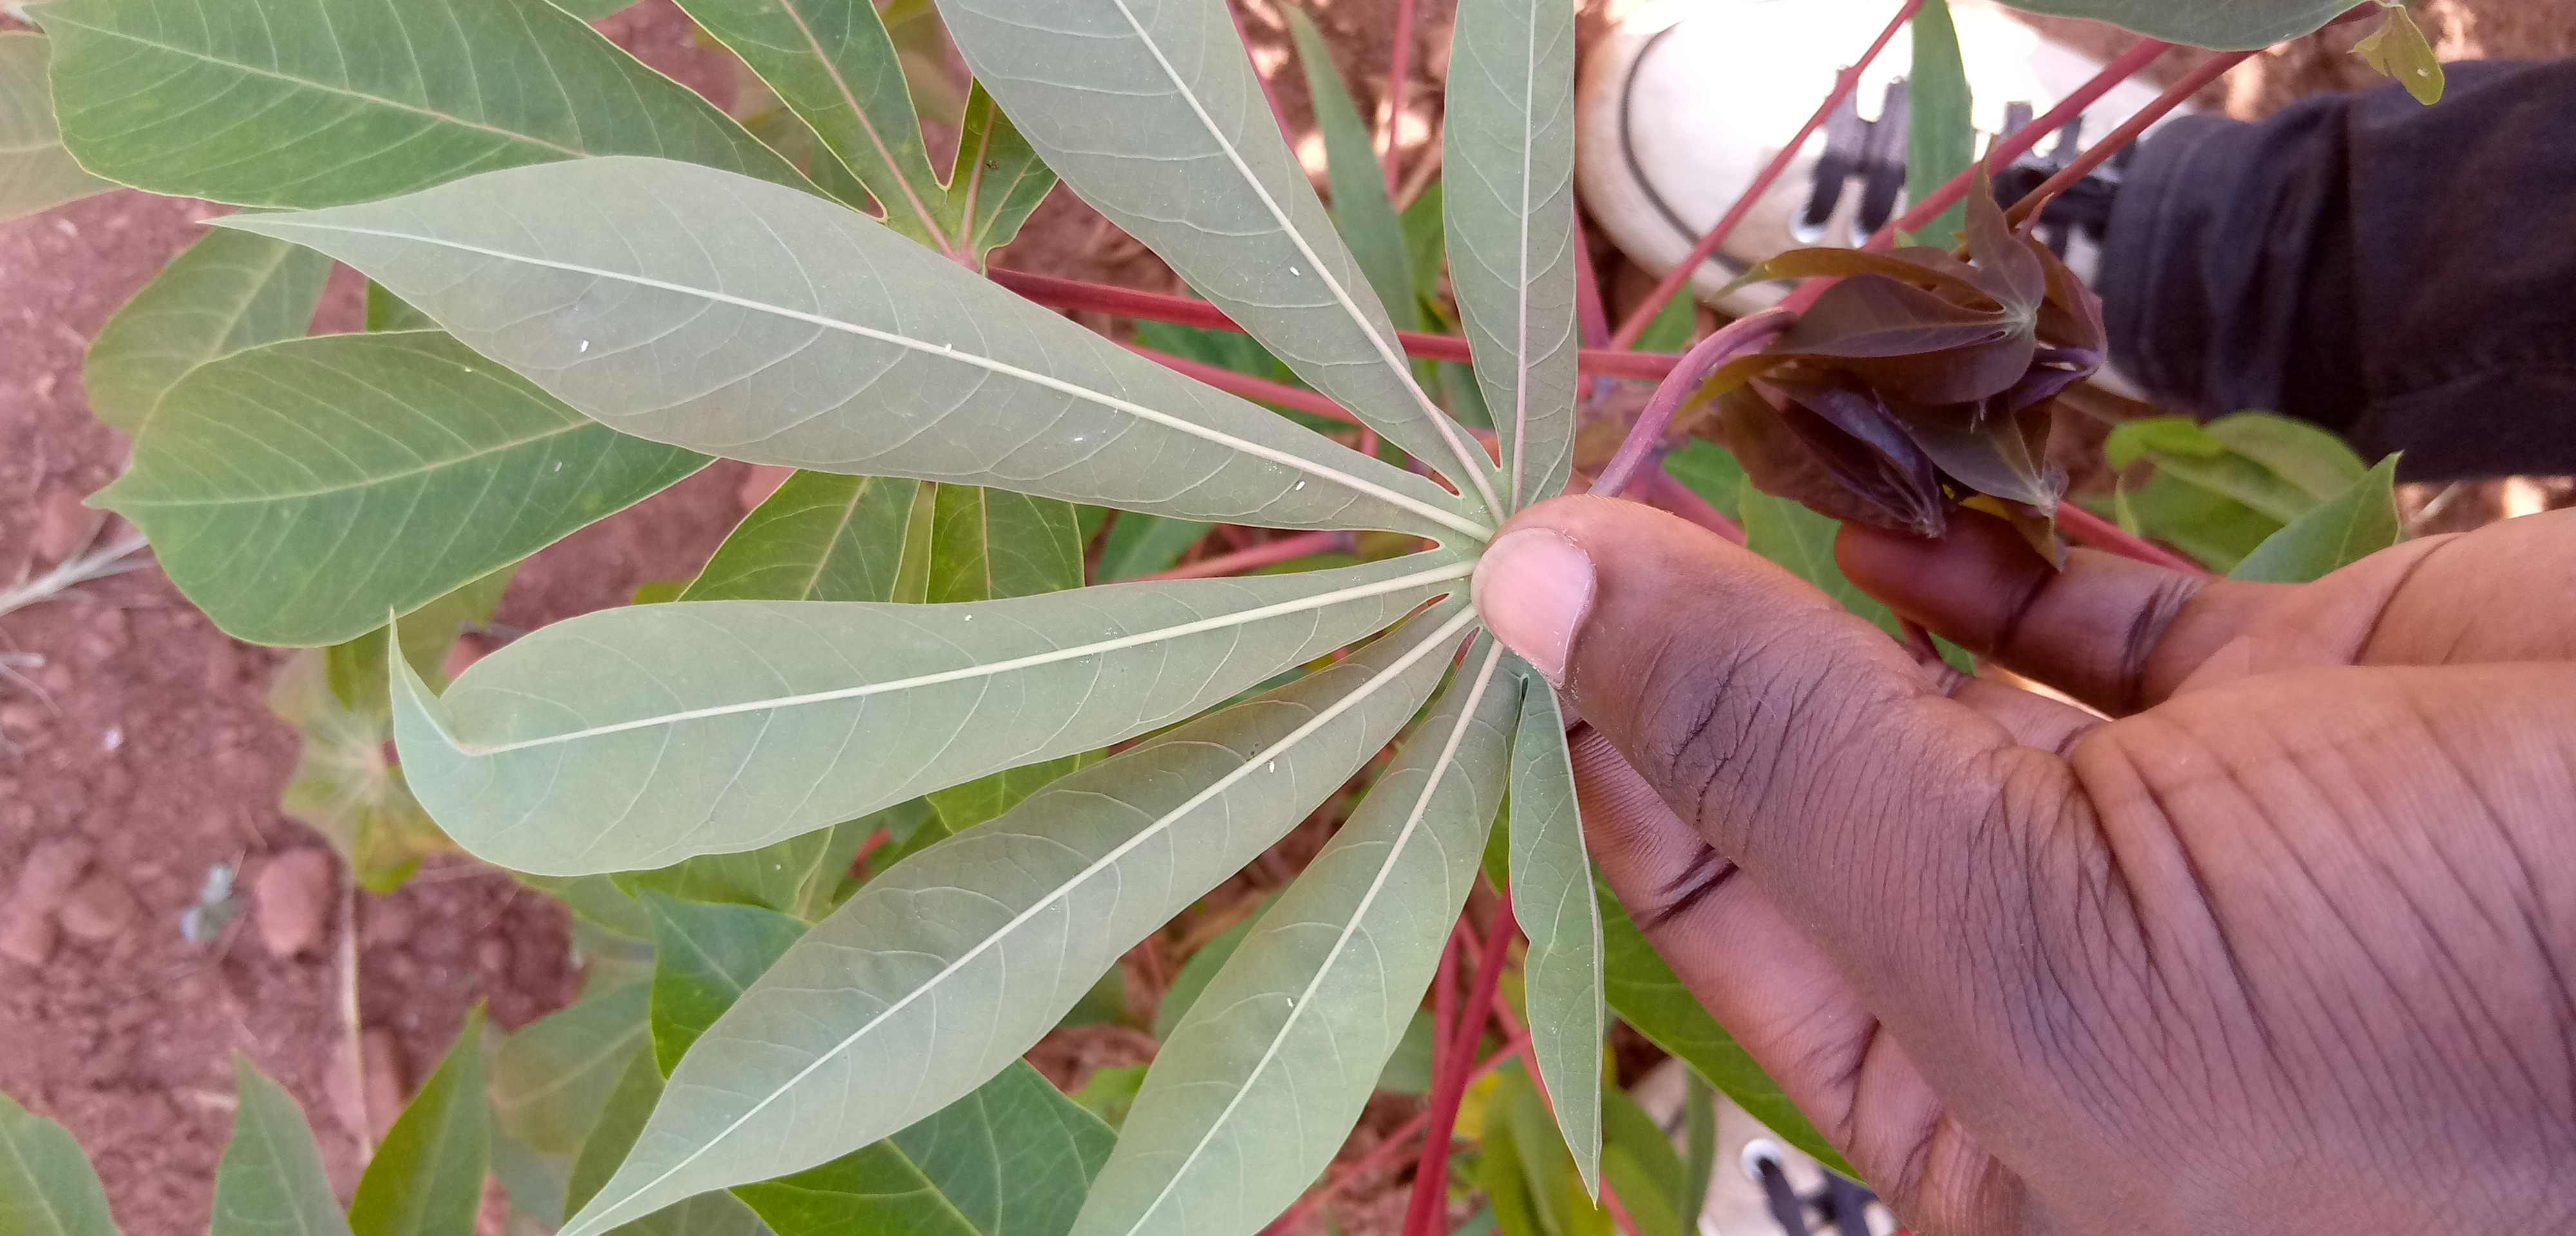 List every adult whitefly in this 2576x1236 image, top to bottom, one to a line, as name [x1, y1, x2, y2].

whitefly [1288, 265, 1302, 278]
whitefly [579, 339, 592, 353]
whitefly [943, 342, 954, 353]
whitefly [1072, 436, 1084, 443]
whitefly [1294, 480, 1307, 492]
whitefly [963, 613, 974, 623]
whitefly [1267, 758, 1276, 774]
whitefly [1285, 995, 1295, 1008]